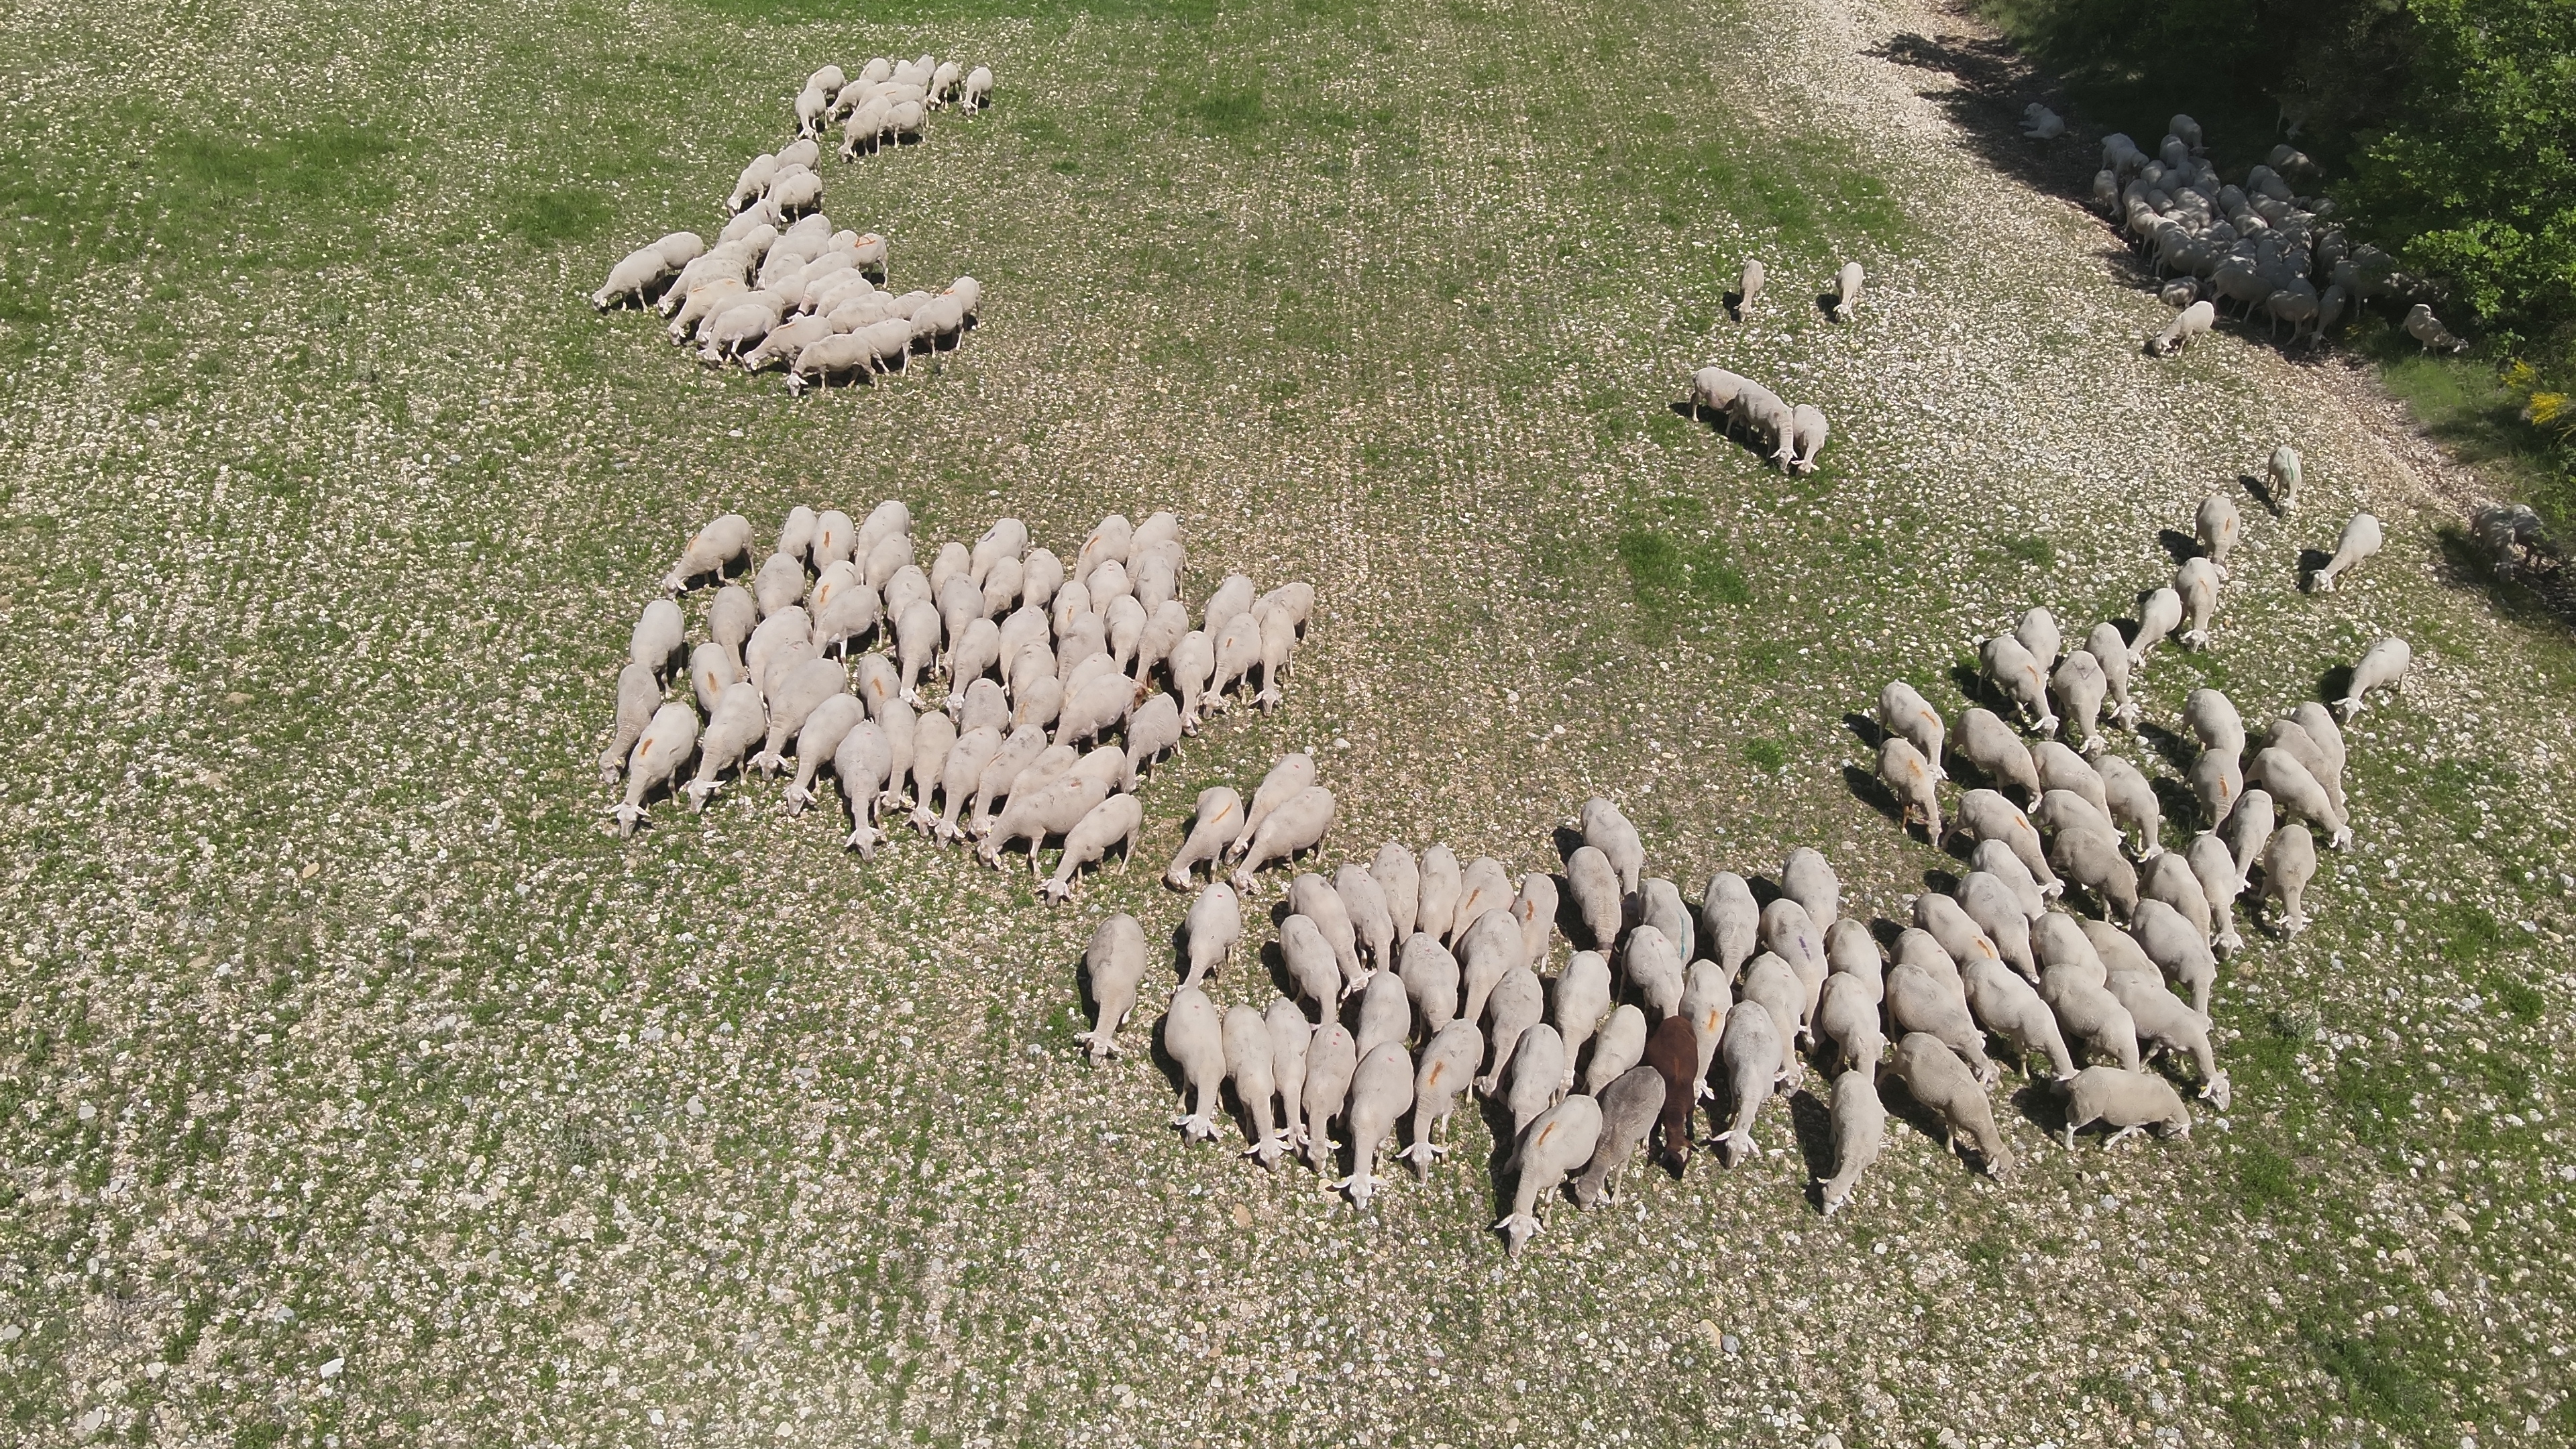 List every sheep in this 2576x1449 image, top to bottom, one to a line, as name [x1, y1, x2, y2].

sheep [913, 54, 937, 80]
sheep [859, 58, 890, 81]
sheep [892, 59, 912, 75]
sheep [929, 59, 965, 106]
sheep [807, 65, 849, 87]
sheep [960, 65, 996, 117]
sheep [887, 67, 929, 94]
sheep [827, 80, 881, 122]
sheep [852, 82, 907, 112]
sheep [887, 85, 929, 128]
sheep [795, 88, 828, 139]
sheep [837, 91, 892, 164]
sheep [879, 100, 927, 150]
sheep [2170, 113, 2210, 158]
sheep [2160, 134, 2189, 168]
sheep [775, 139, 821, 171]
sheep [2269, 144, 2326, 186]
sheep [726, 153, 775, 218]
sheep [2189, 156, 2222, 195]
sheep [2140, 160, 2167, 183]
sheep [2176, 162, 2197, 187]
sheep [765, 163, 809, 200]
sheep [2246, 165, 2283, 190]
sheep [2158, 169, 2182, 193]
sheep [2093, 170, 2124, 224]
sheep [773, 172, 825, 229]
sheep [2259, 178, 2312, 210]
sheep [2123, 179, 2147, 201]
sheep [2219, 185, 2251, 211]
sheep [2187, 186, 2225, 219]
sheep [2174, 187, 2210, 209]
sheep [2148, 189, 2173, 215]
sheep [2249, 192, 2308, 228]
sheep [2174, 198, 2210, 228]
sheep [715, 199, 771, 248]
sheep [2124, 201, 2160, 255]
sheep [2228, 204, 2260, 223]
sheep [2163, 209, 2200, 238]
sheep [784, 212, 831, 234]
sheep [2235, 214, 2268, 238]
sheep [2273, 217, 2313, 250]
sheep [2208, 219, 2239, 241]
sheep [741, 224, 779, 275]
sheep [2151, 228, 2219, 275]
sheep [2252, 228, 2295, 257]
sheep [828, 229, 859, 251]
sheep [2316, 230, 2347, 290]
sheep [645, 232, 705, 269]
sheep [840, 233, 890, 288]
sheep [755, 235, 829, 284]
sheep [2226, 238, 2257, 259]
sheep [2257, 239, 2282, 263]
sheep [699, 241, 750, 268]
sheep [591, 248, 665, 314]
sheep [2286, 248, 2312, 277]
sheep [767, 253, 807, 286]
sheep [2212, 254, 2257, 275]
sheep [657, 258, 750, 318]
sheep [1733, 258, 1764, 322]
sheep [2333, 260, 2398, 321]
sheep [1831, 262, 1866, 319]
sheep [786, 268, 862, 325]
sheep [2211, 268, 2275, 326]
sheep [2161, 275, 2214, 308]
sheep [942, 277, 982, 328]
sheep [2286, 277, 2317, 293]
sheep [814, 278, 875, 316]
sheep [667, 279, 748, 346]
sheep [2308, 284, 2347, 350]
sheep [2257, 289, 2319, 347]
sheep [696, 291, 785, 349]
sheep [870, 290, 932, 323]
sheep [837, 291, 894, 310]
sheep [906, 293, 963, 358]
sheep [2155, 299, 2219, 358]
sheep [826, 303, 883, 333]
sheep [696, 303, 777, 369]
sheep [2398, 304, 2470, 367]
sheep [743, 315, 834, 382]
sheep [852, 317, 916, 380]
sheep [779, 335, 882, 397]
sheep [1691, 367, 1756, 423]
sheep [1726, 386, 1798, 474]
sheep [1792, 404, 1829, 473]
sheep [2266, 446, 2303, 516]
sheep [2200, 490, 2238, 567]
sheep [853, 499, 912, 576]
sheep [2470, 502, 2518, 585]
sheep [2506, 504, 2561, 573]
sheep [773, 504, 818, 571]
sheep [808, 508, 854, 573]
sheep [1127, 510, 1191, 572]
sheep [2311, 511, 2382, 591]
sheep [659, 512, 755, 593]
sheep [1068, 513, 1132, 581]
sheep [969, 517, 1030, 587]
sheep [864, 532, 912, 586]
sheep [1128, 539, 1183, 598]
sheep [928, 542, 974, 613]
sheep [1021, 546, 1067, 612]
sheep [753, 551, 810, 622]
sheep [981, 556, 1025, 618]
sheep [2176, 556, 2226, 651]
sheep [1136, 557, 1176, 616]
sheep [809, 560, 859, 616]
sheep [1086, 560, 1130, 619]
sheep [884, 565, 930, 635]
sheep [1199, 572, 1257, 642]
sheep [1052, 579, 1093, 637]
sheep [701, 582, 759, 682]
sheep [1250, 582, 1315, 646]
sheep [808, 583, 883, 661]
sheep [1248, 583, 1314, 717]
sheep [2127, 588, 2181, 669]
sheep [1104, 594, 1146, 674]
sheep [624, 598, 688, 702]
sheep [1134, 599, 1191, 685]
sheep [897, 603, 947, 706]
sheep [745, 605, 816, 680]
sheep [2015, 608, 2061, 675]
sheep [995, 608, 1044, 686]
sheep [1055, 611, 1109, 687]
sheep [1198, 613, 1262, 719]
sheep [942, 616, 1002, 712]
sheep [2090, 621, 2137, 712]
sheep [1167, 631, 1217, 729]
sheep [1981, 633, 2061, 734]
sheep [2332, 636, 2410, 725]
sheep [765, 641, 814, 694]
sheep [691, 642, 743, 710]
sheep [1007, 651, 1066, 737]
sheep [852, 651, 907, 716]
sheep [2053, 652, 2108, 755]
sheep [751, 658, 846, 777]
sheep [598, 664, 662, 785]
sheep [1053, 672, 1145, 749]
sheep [956, 678, 1013, 734]
sheep [1881, 680, 1950, 782]
sheep [680, 682, 764, 815]
sheep [2186, 688, 2249, 760]
sheep [782, 693, 866, 818]
sheep [1116, 694, 1187, 791]
sheep [879, 698, 917, 815]
sheep [603, 700, 702, 832]
sheep [2290, 701, 2348, 803]
sheep [1944, 708, 2043, 813]
sheep [903, 710, 957, 836]
sheep [2257, 719, 2349, 824]
sheep [834, 720, 893, 863]
sheep [969, 724, 1047, 857]
sheep [928, 726, 1003, 850]
sheep [1872, 738, 1943, 847]
sheep [2036, 739, 2114, 822]
sheep [1003, 745, 1078, 815]
sheep [2242, 745, 2351, 851]
sheep [1068, 746, 1126, 793]
sheep [2179, 748, 2243, 833]
sheep [1224, 753, 1315, 866]
sheep [2094, 755, 2167, 861]
sheep [976, 776, 1109, 880]
sheep [1165, 786, 1244, 891]
sheep [1229, 787, 1335, 900]
sheep [1953, 787, 2067, 895]
sheep [1940, 788, 2065, 911]
sheep [2031, 789, 2120, 856]
sheep [2228, 789, 2275, 896]
sheep [1038, 795, 1144, 907]
sheep [1575, 797, 1648, 898]
sheep [2265, 823, 2319, 941]
sheep [2043, 826, 2143, 930]
sheep [2185, 830, 2246, 958]
sheep [1971, 839, 2048, 924]
sheep [1369, 842, 1419, 947]
sheep [1416, 845, 1463, 942]
sheep [1568, 846, 1623, 963]
sheep [1783, 846, 1843, 933]
sheep [2137, 853, 2212, 955]
sheep [1451, 856, 1513, 950]
sheep [1332, 863, 1398, 971]
sheep [1959, 871, 2045, 984]
sheep [1515, 872, 1560, 979]
sheep [1703, 872, 1760, 983]
sheep [1289, 873, 1377, 999]
sheep [1639, 877, 1697, 961]
sheep [1179, 883, 1242, 991]
sheep [1913, 894, 2001, 960]
sheep [1758, 899, 1829, 1057]
sheep [2136, 899, 2222, 1015]
sheep [1458, 910, 1522, 1020]
sheep [2034, 911, 2110, 992]
sheep [1077, 912, 1146, 1067]
sheep [1275, 913, 1344, 1029]
sheep [1828, 919, 1889, 1005]
sheep [2081, 919, 2165, 988]
sheep [1621, 925, 1689, 1022]
sheep [1891, 928, 1988, 991]
sheep [1399, 933, 1460, 1040]
sheep [1551, 949, 1615, 1054]
sheep [1741, 953, 1806, 1100]
sheep [1682, 957, 1733, 1107]
sheep [1965, 959, 2080, 1082]
sheep [1884, 963, 2003, 1095]
sheep [2037, 964, 2139, 1071]
sheep [1351, 966, 1415, 1062]
sheep [1474, 968, 1543, 1102]
sheep [1819, 971, 1894, 1077]
sheep [2106, 971, 2230, 1112]
sheep [1164, 987, 1226, 1147]
sheep [1265, 995, 1311, 1158]
sheep [1713, 1002, 1784, 1169]
sheep [1221, 1002, 1293, 1173]
sheep [1577, 1004, 1650, 1099]
sheep [1647, 1016, 1699, 1181]
sheep [1405, 1018, 1489, 1166]
sheep [1298, 1022, 1357, 1171]
sheep [1502, 1022, 1571, 1137]
sheep [1896, 1032, 2012, 1186]
sheep [1332, 1042, 1415, 1211]
sheep [1572, 1064, 1671, 1210]
sheep [2056, 1065, 2193, 1150]
sheep [1809, 1070, 1892, 1216]
sheep [1495, 1093, 1603, 1258]